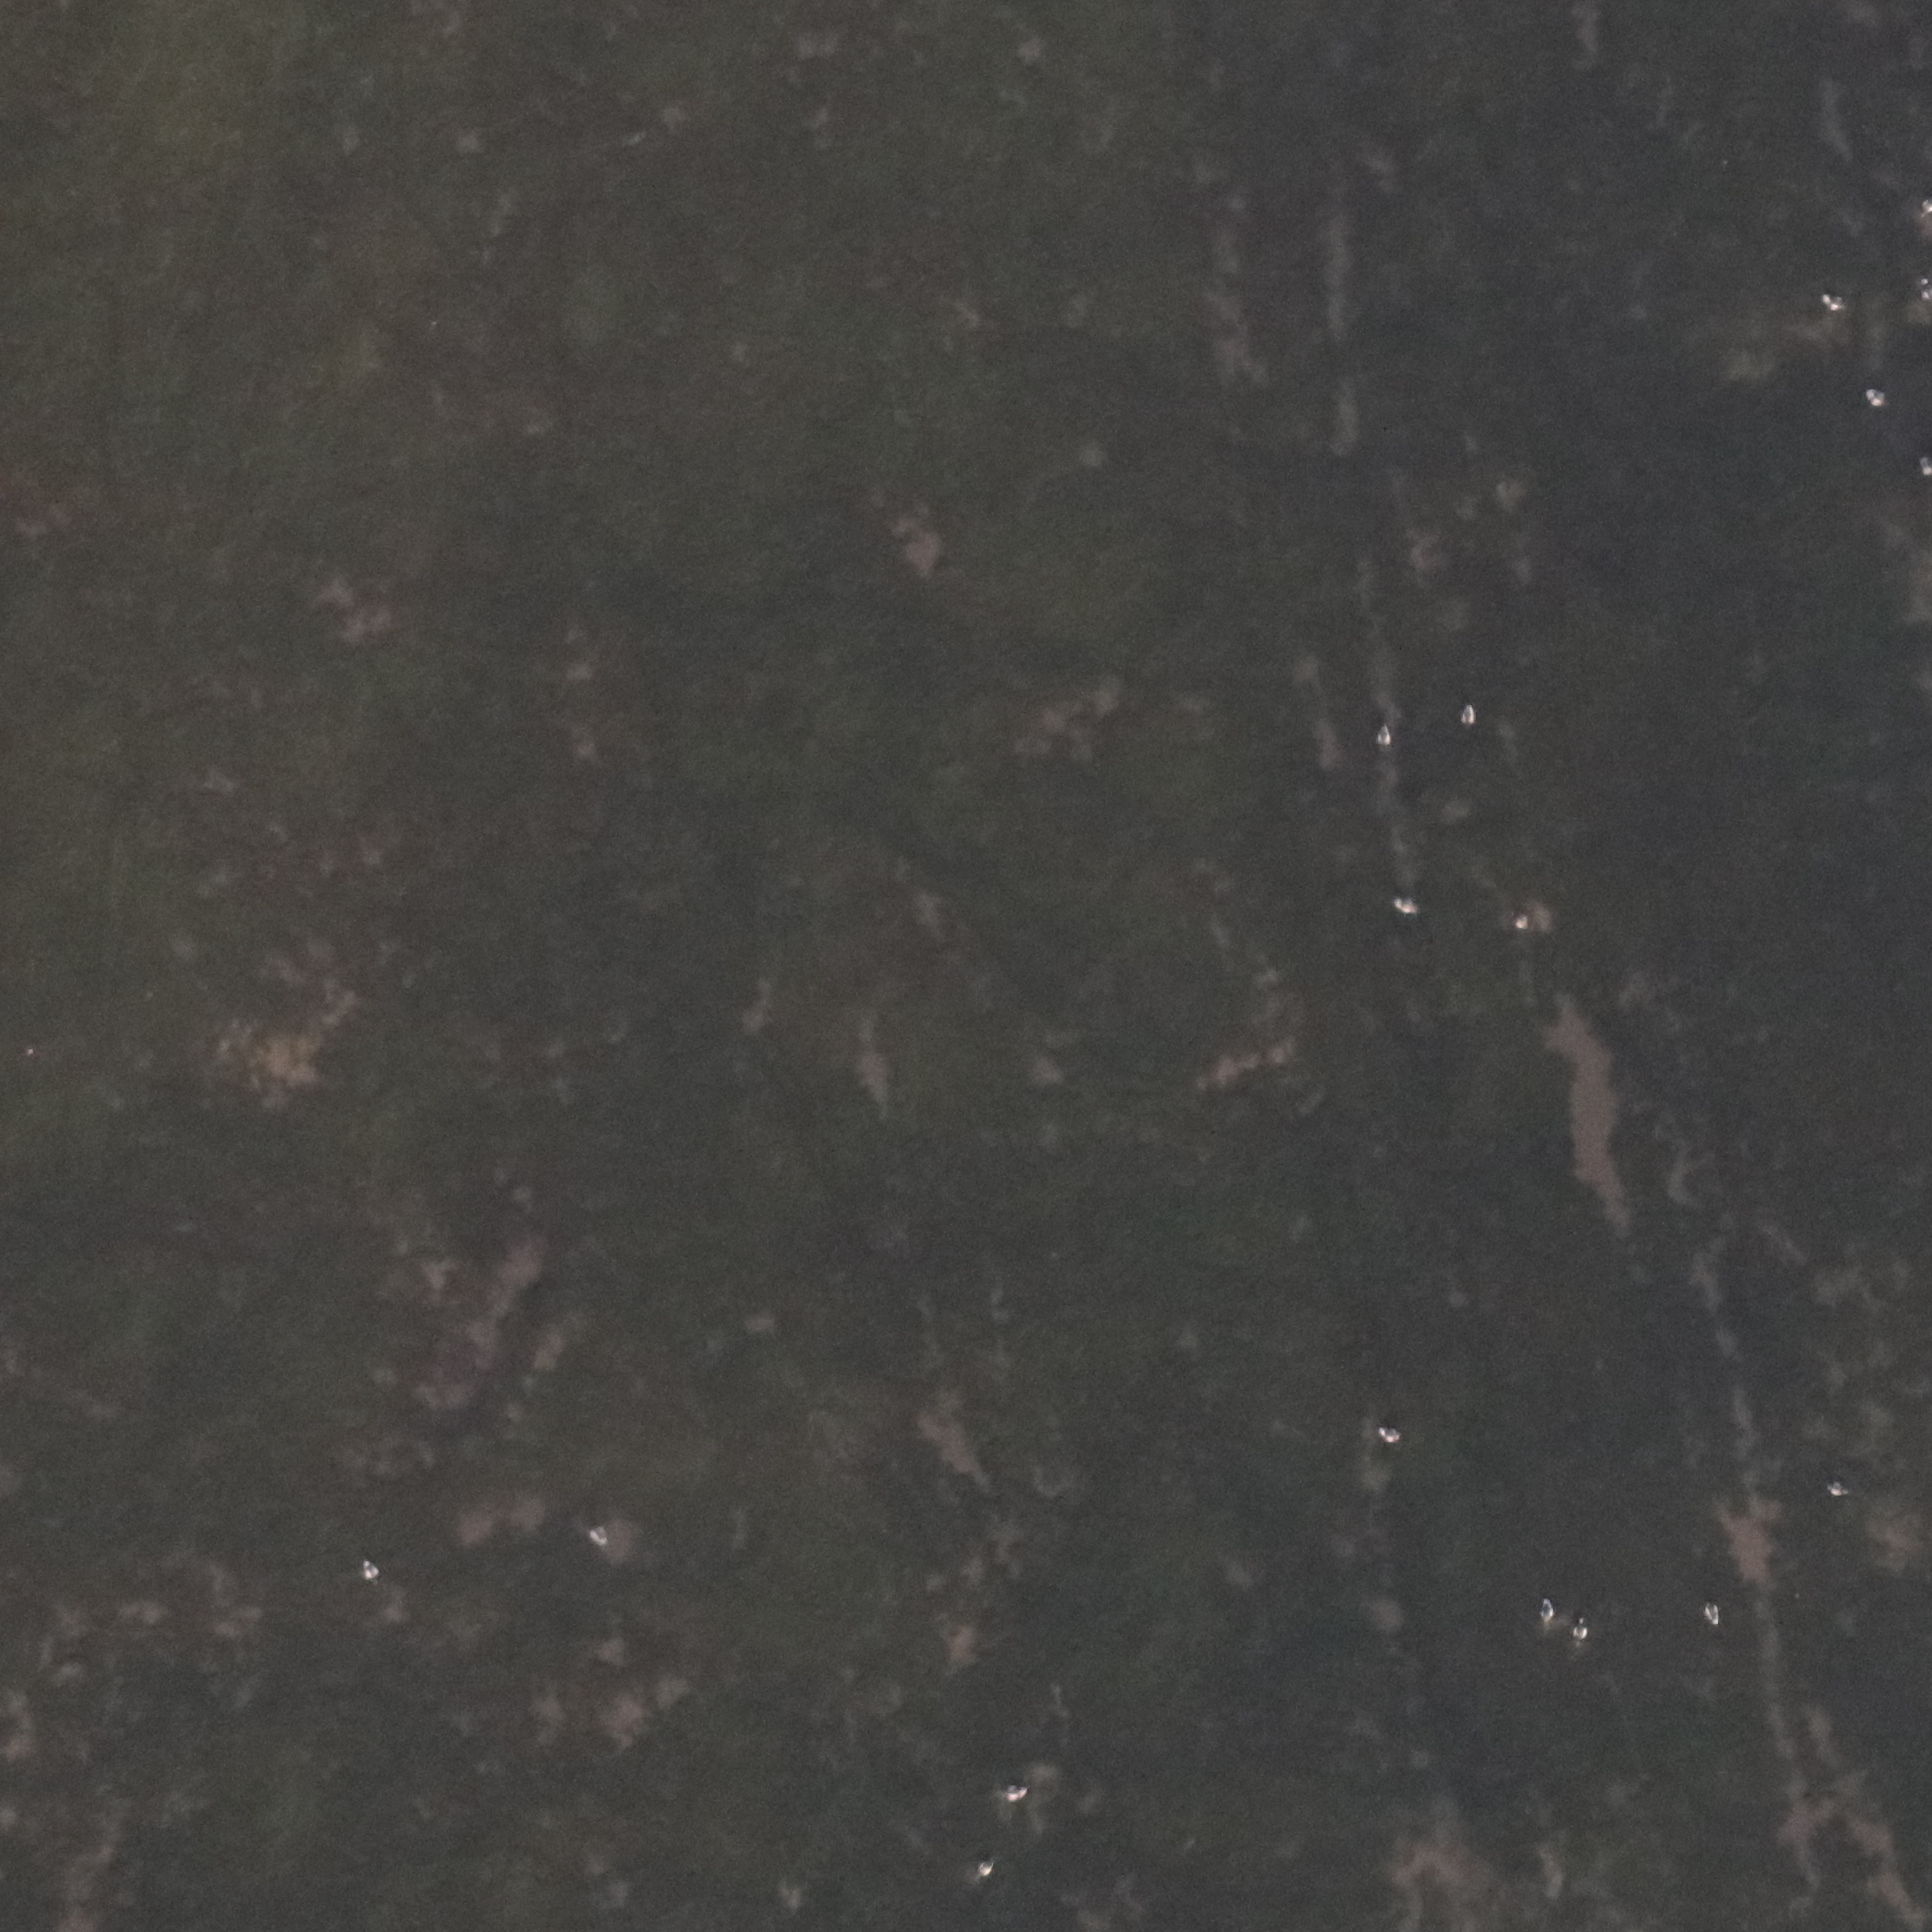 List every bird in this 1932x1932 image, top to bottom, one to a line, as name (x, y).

brant (1823, 302)
brant (1876, 389)
brant (1928, 468)
brant (1466, 713)
brant (1379, 732)
brant (1401, 908)
brant (1391, 1430)
brant (1833, 1485)
brant (600, 1539)
brant (370, 1573)
brant (1548, 1602)
brant (1718, 1614)
brant (1582, 1620)
brant (1014, 1802)
brant (987, 1861)